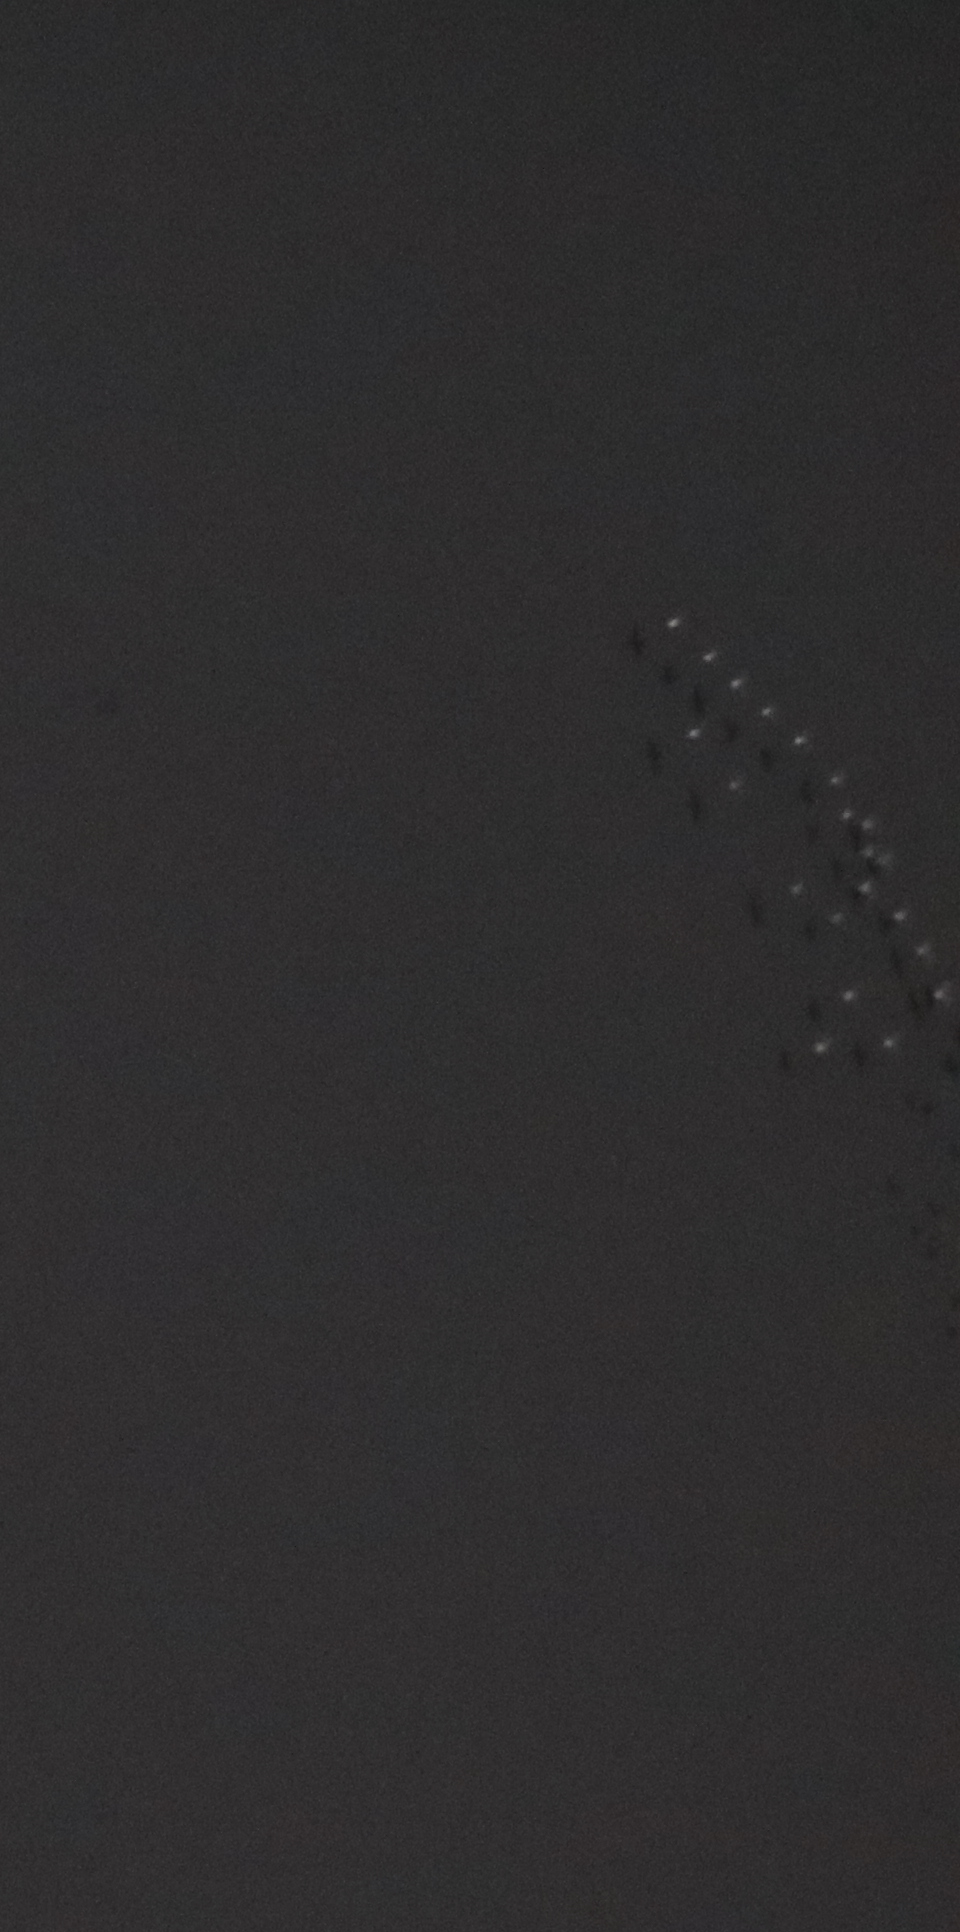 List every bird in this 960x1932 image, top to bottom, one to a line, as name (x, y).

brant (668, 617)
brant (709, 649)
brant (745, 683)
brant (775, 711)
brant (700, 729)
brant (808, 735)
brant (834, 780)
brant (743, 805)
brant (848, 813)
brant (873, 825)
brant (865, 858)
brant (869, 888)
brant (802, 894)
brant (913, 919)
brant (843, 922)
brant (936, 955)
brant (940, 990)
brant (849, 991)
brant (891, 1045)
brant (825, 1046)